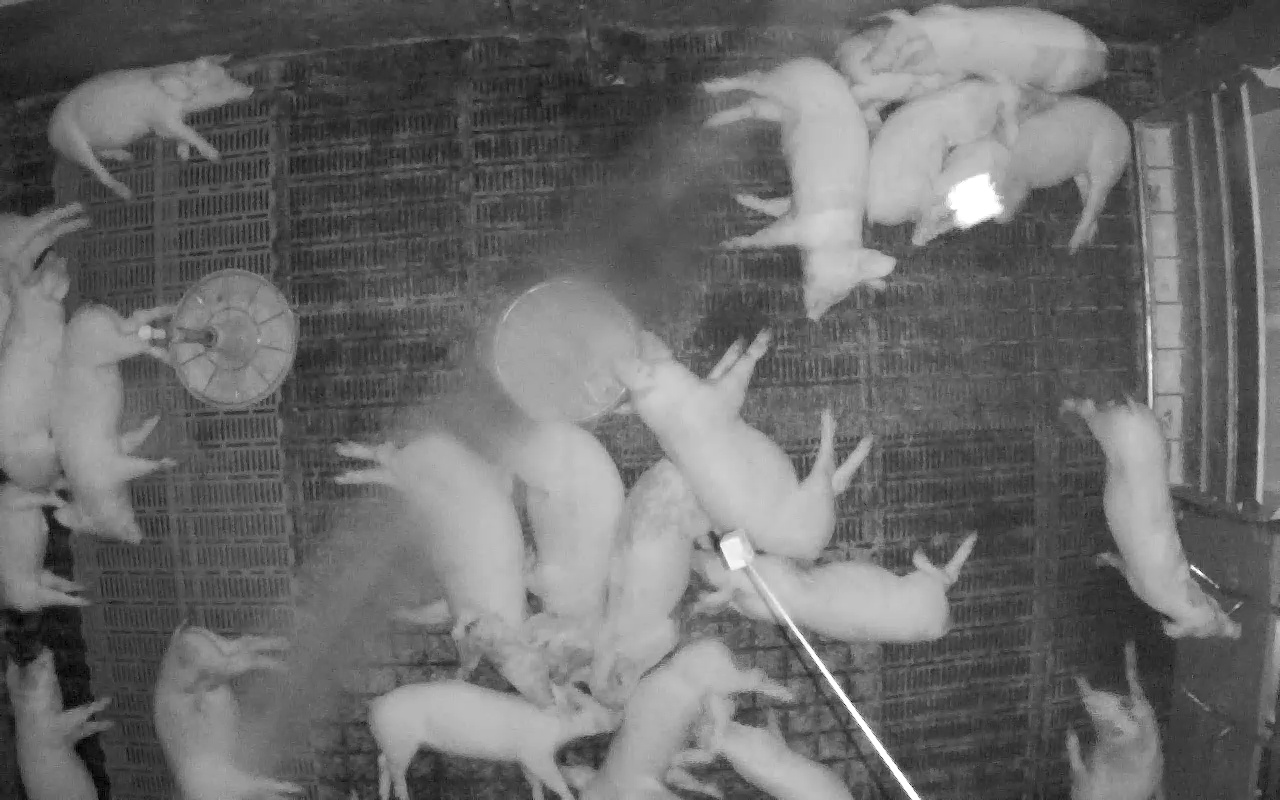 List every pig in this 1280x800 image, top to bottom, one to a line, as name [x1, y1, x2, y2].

pig [860, 6, 1110, 94]
pig [831, 26, 974, 136]
pig [46, 50, 259, 202]
pig [701, 56, 897, 321]
pig [864, 69, 1060, 228]
pig [914, 94, 1131, 256]
pig [0, 202, 93, 340]
pig [2, 250, 70, 491]
pig [50, 301, 178, 546]
pig [613, 327, 874, 561]
pig [1057, 391, 1240, 641]
pig [498, 420, 627, 685]
pig [333, 427, 558, 710]
pig [571, 455, 715, 711]
pig [2, 473, 93, 613]
pig [691, 529, 978, 641]
pig [155, 621, 307, 799]
pig [559, 636, 794, 799]
pig [1063, 640, 1167, 799]
pig [4, 646, 116, 799]
pig [366, 679, 622, 799]
pig [670, 693, 855, 799]